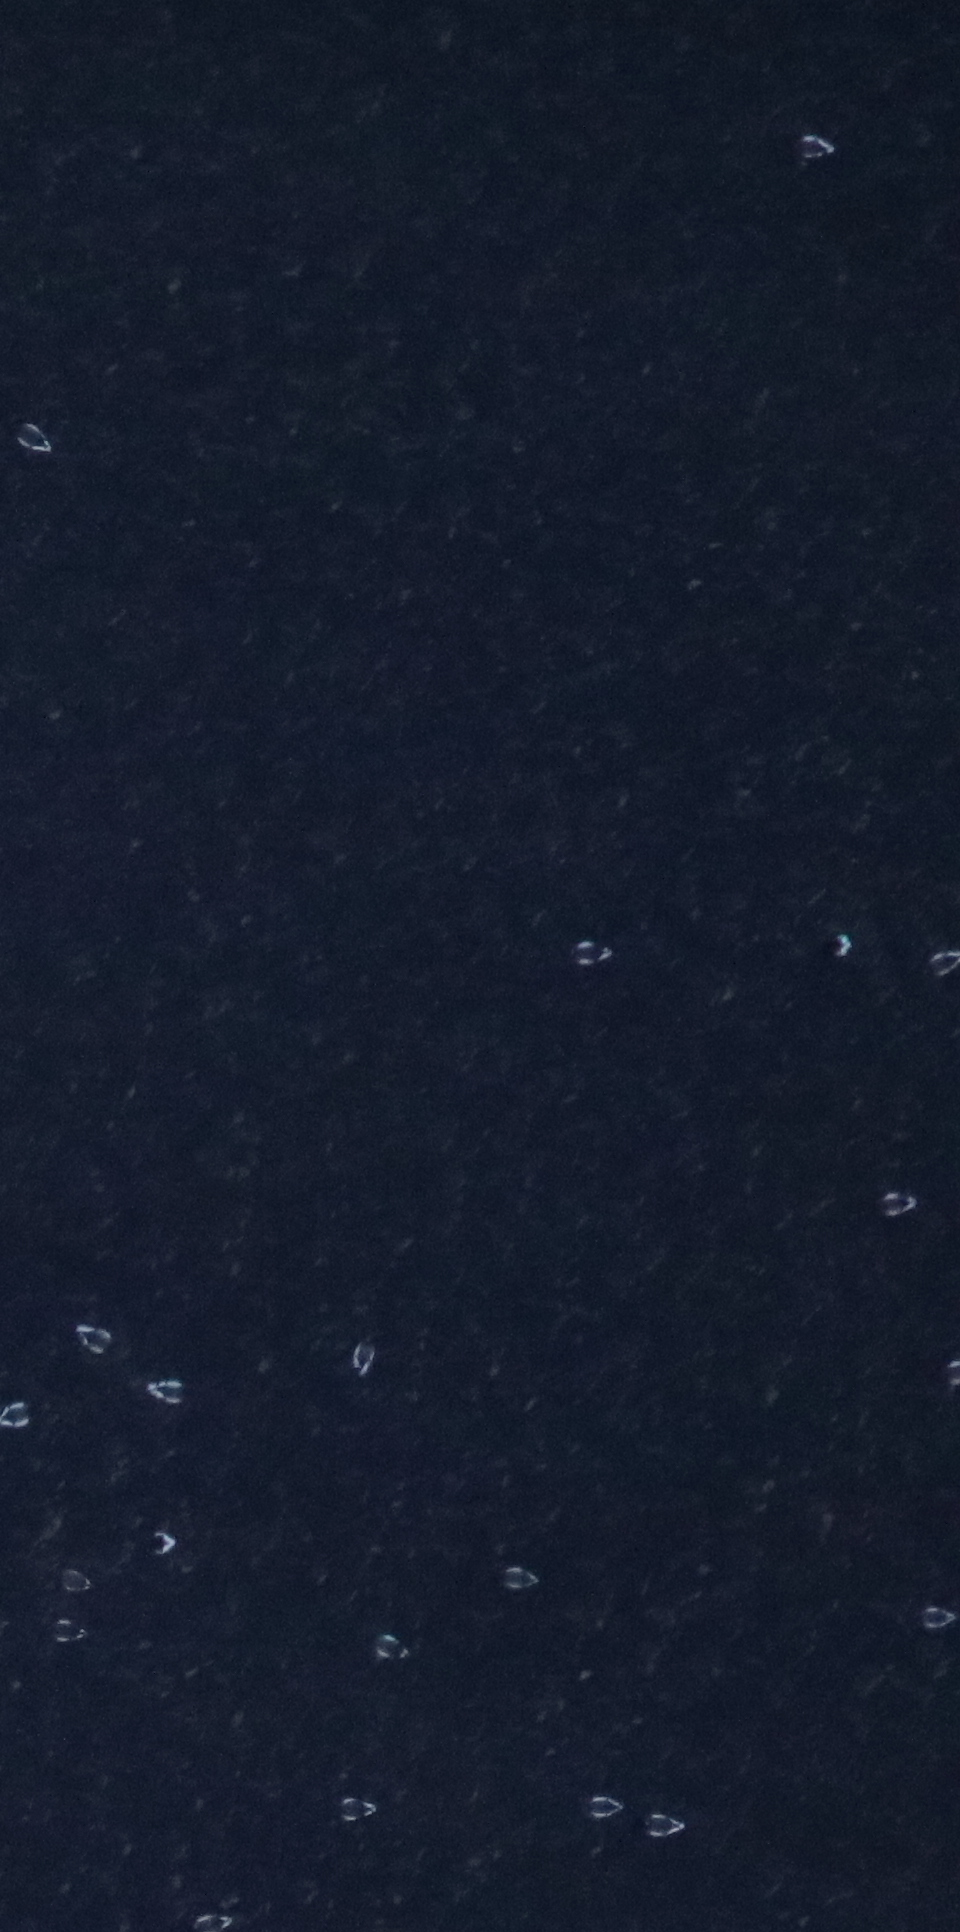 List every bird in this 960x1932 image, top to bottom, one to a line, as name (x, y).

brant (810, 149)
brant (32, 435)
brant (589, 954)
brant (944, 963)
brant (894, 1204)
brant (98, 1341)
brant (364, 1356)
brant (171, 1392)
brant (16, 1416)
brant (154, 1539)
brant (72, 1579)
brant (516, 1580)
brant (934, 1617)
brant (66, 1633)
brant (389, 1649)
brant (600, 1808)
brant (352, 1810)
brant (658, 1824)
brant (209, 1926)